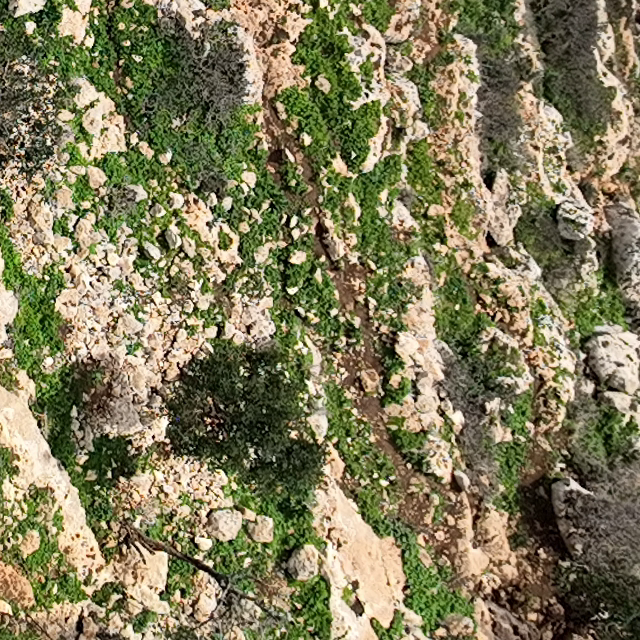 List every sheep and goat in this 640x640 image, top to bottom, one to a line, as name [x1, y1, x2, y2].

None